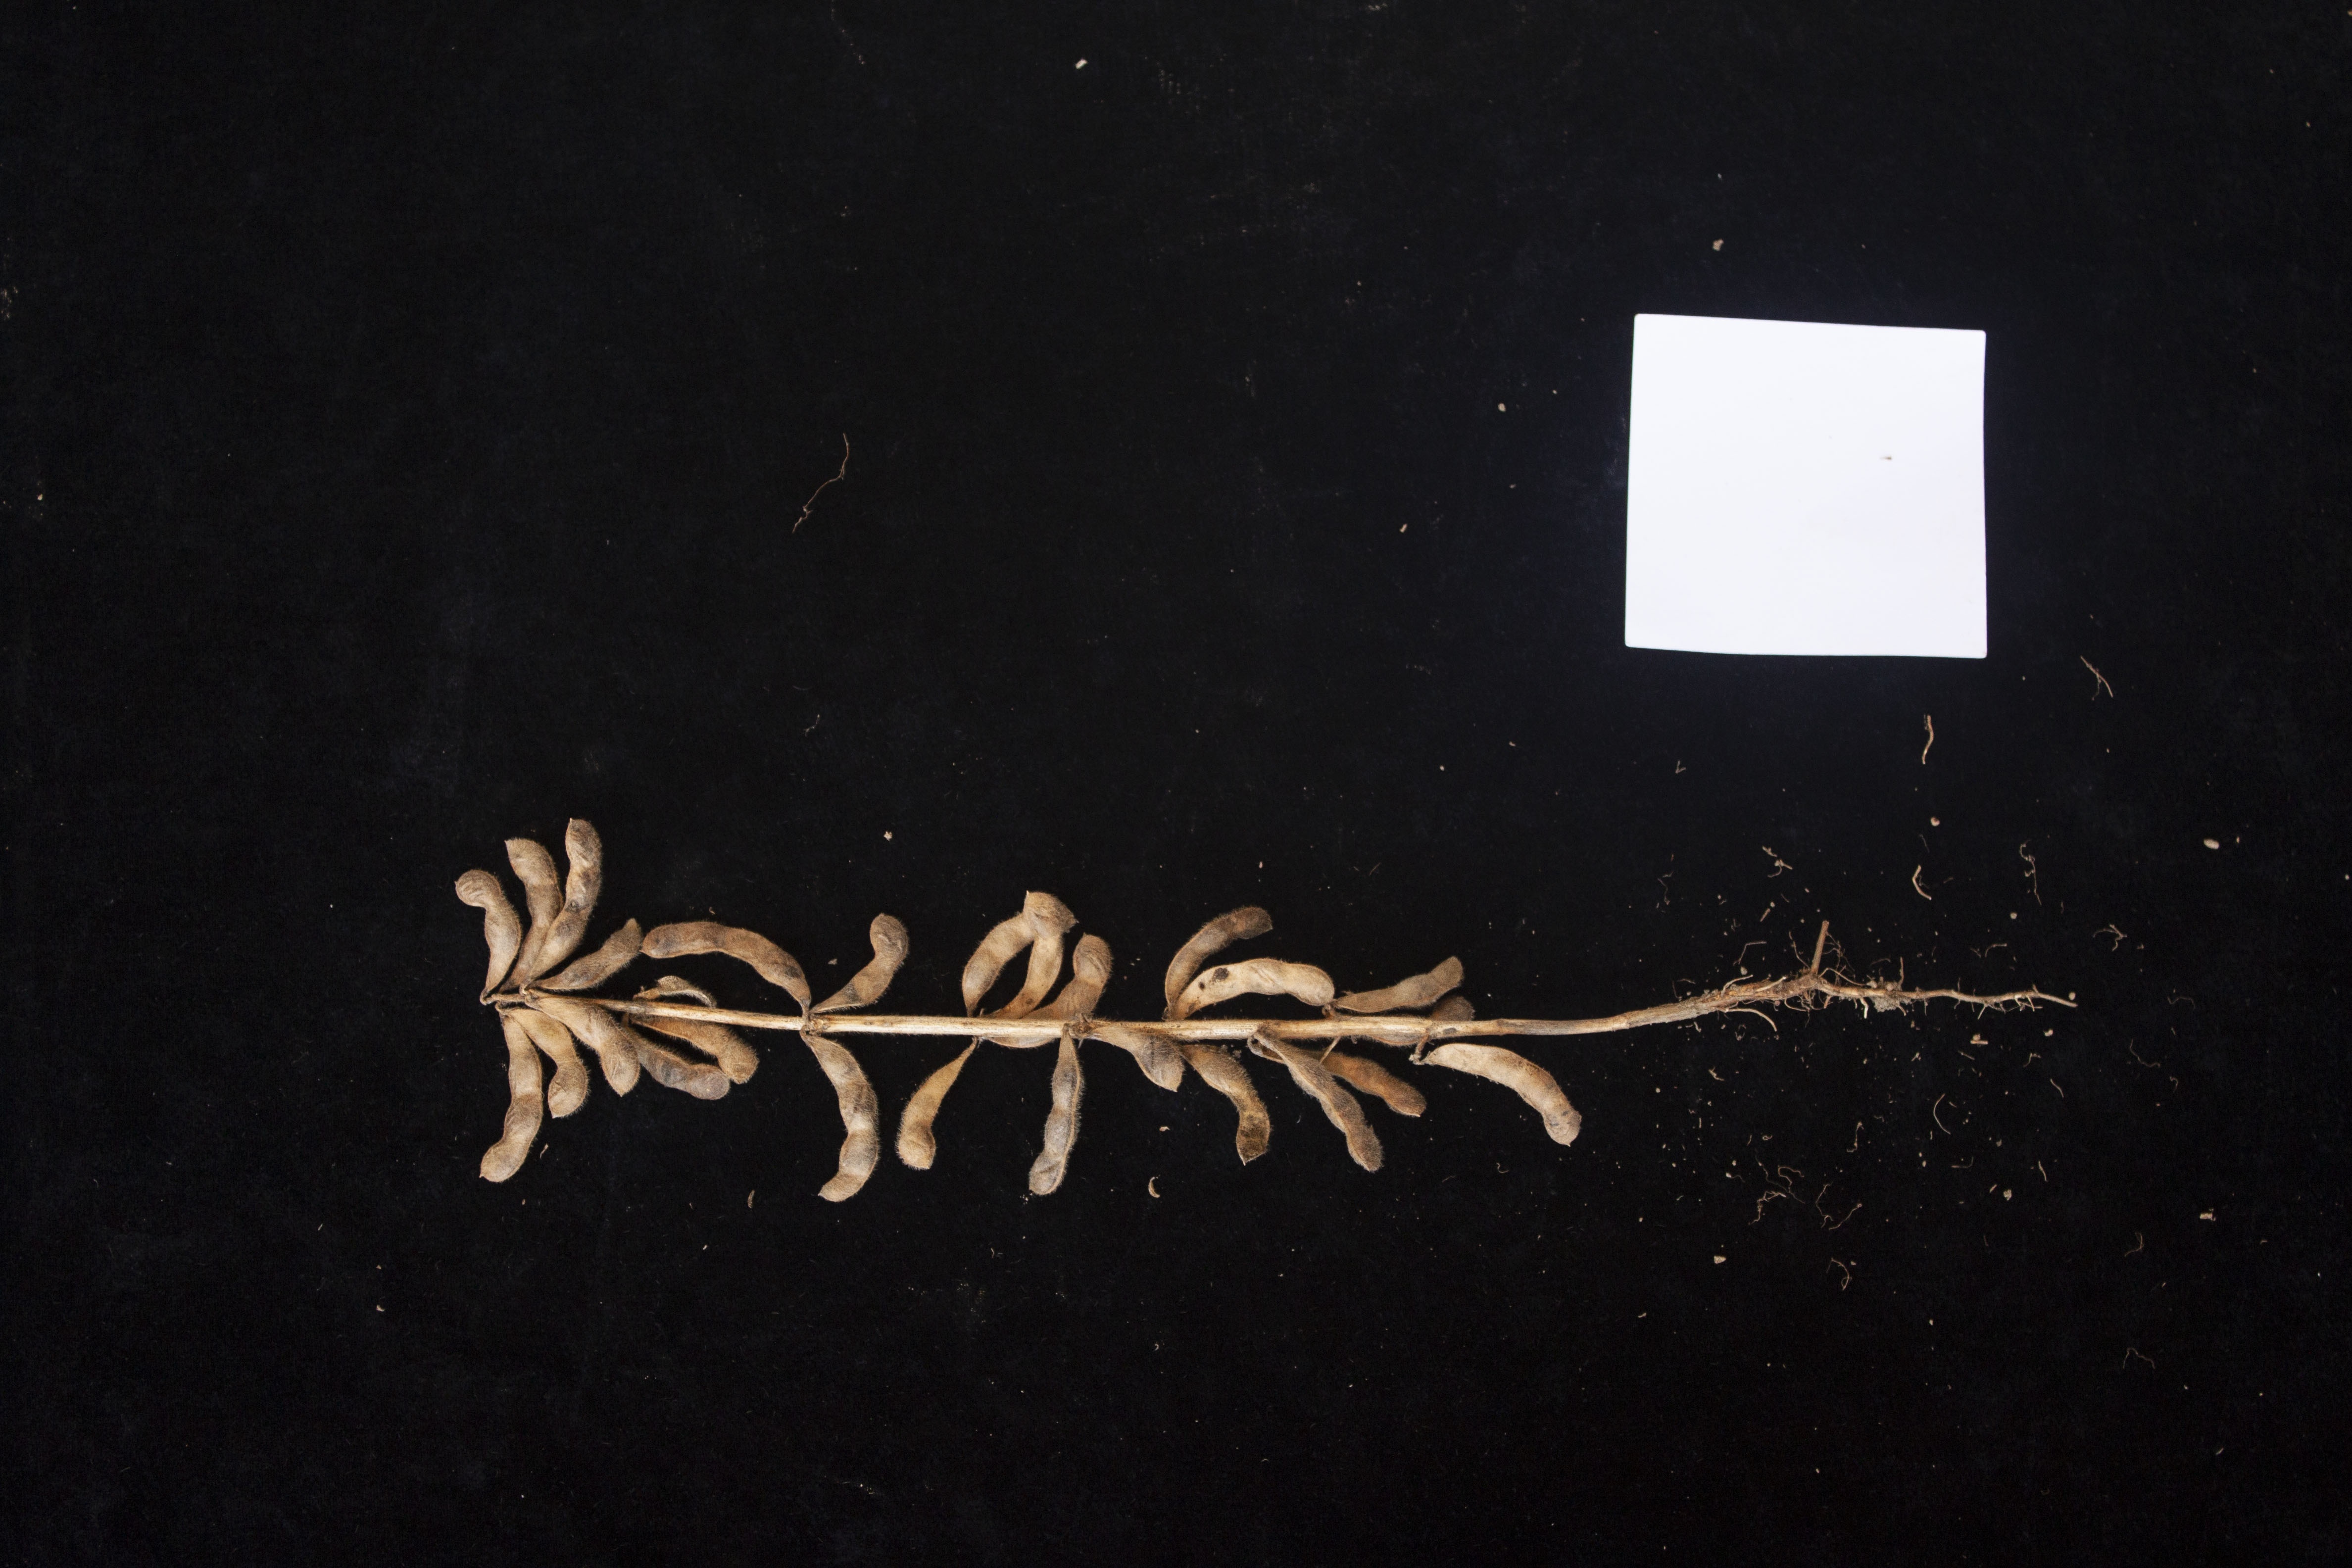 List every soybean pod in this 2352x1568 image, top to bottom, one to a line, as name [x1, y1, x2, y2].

soybean pod [521, 821, 601, 992]
soybean pod [500, 839, 564, 992]
soybean pod [457, 869, 521, 997]
soybean pod [991, 893, 1064, 1022]
soybean pod [1164, 908, 1273, 1015]
soybean pod [962, 909, 1033, 1017]
soybean pod [812, 917, 907, 1016]
soybean pod [532, 922, 641, 989]
soybean pod [642, 924, 810, 1016]
soybean pod [1031, 934, 1113, 1019]
soybean pod [1174, 959, 1332, 1023]
soybean pod [1337, 960, 1462, 1016]
soybean pod [533, 997, 639, 1096]
soybean pod [508, 1008, 588, 1118]
soybean pod [480, 1015, 542, 1181]
soybean pod [640, 1019, 756, 1082]
soybean pod [1070, 1028, 1185, 1092]
soybean pod [1030, 1030, 1080, 1196]
soybean pod [801, 1034, 879, 1204]
soybean pod [634, 1035, 725, 1099]
soybean pod [1266, 1041, 1381, 1171]
soybean pod [898, 1043, 975, 1170]
soybean pod [1424, 1044, 1577, 1146]
soybean pod [1183, 1046, 1269, 1164]
soybean pod [1310, 1058, 1424, 1118]